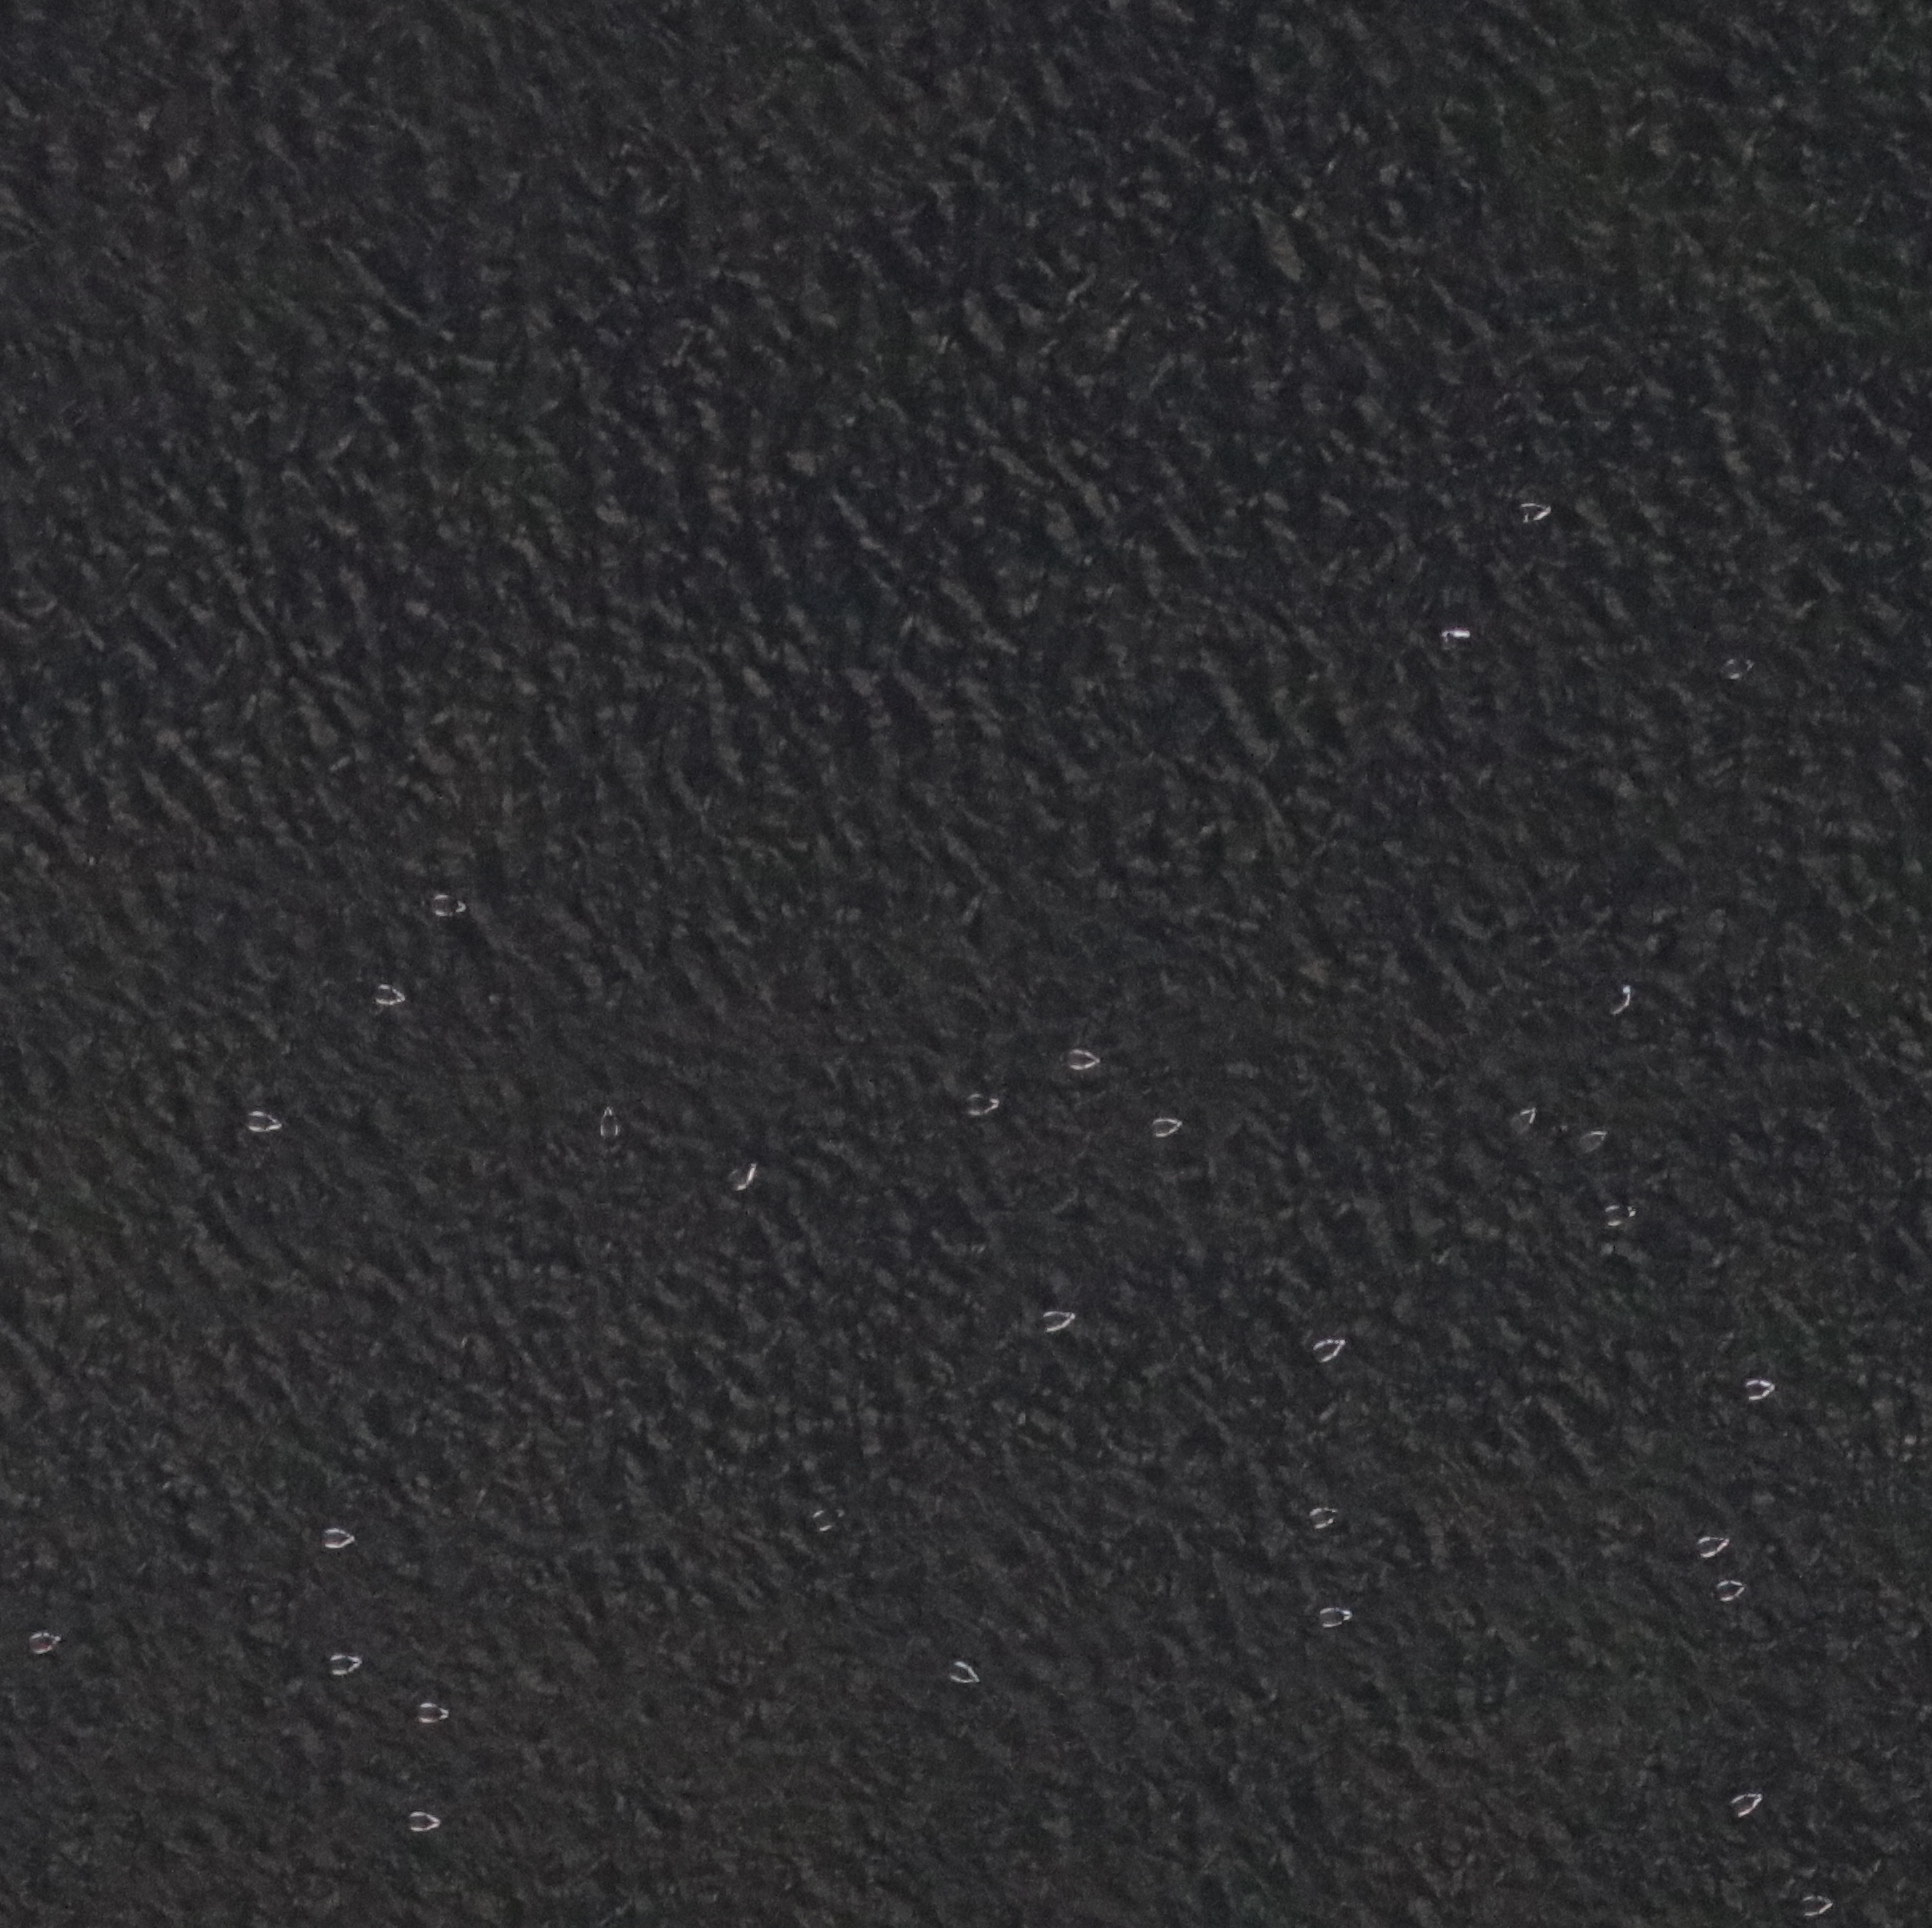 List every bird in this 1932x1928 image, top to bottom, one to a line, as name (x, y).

brant (1533, 510)
brant (1447, 636)
brant (1735, 671)
brant (443, 905)
brant (385, 994)
brant (1619, 1000)
brant (1078, 1059)
brant (975, 1104)
brant (259, 1122)
brant (1519, 1122)
brant (1165, 1125)
brant (608, 1126)
brant (1590, 1143)
brant (743, 1176)
brant (1617, 1214)
brant (1054, 1321)
brant (1325, 1351)
brant (1755, 1389)
brant (1319, 1517)
brant (826, 1520)
brant (335, 1538)
brant (1708, 1546)
brant (1727, 1591)
brant (1331, 1617)
brant (41, 1644)
brant (341, 1664)
brant (963, 1671)
brant (429, 1712)
brant (1746, 1803)
brant (420, 1821)
brant (1814, 1904)